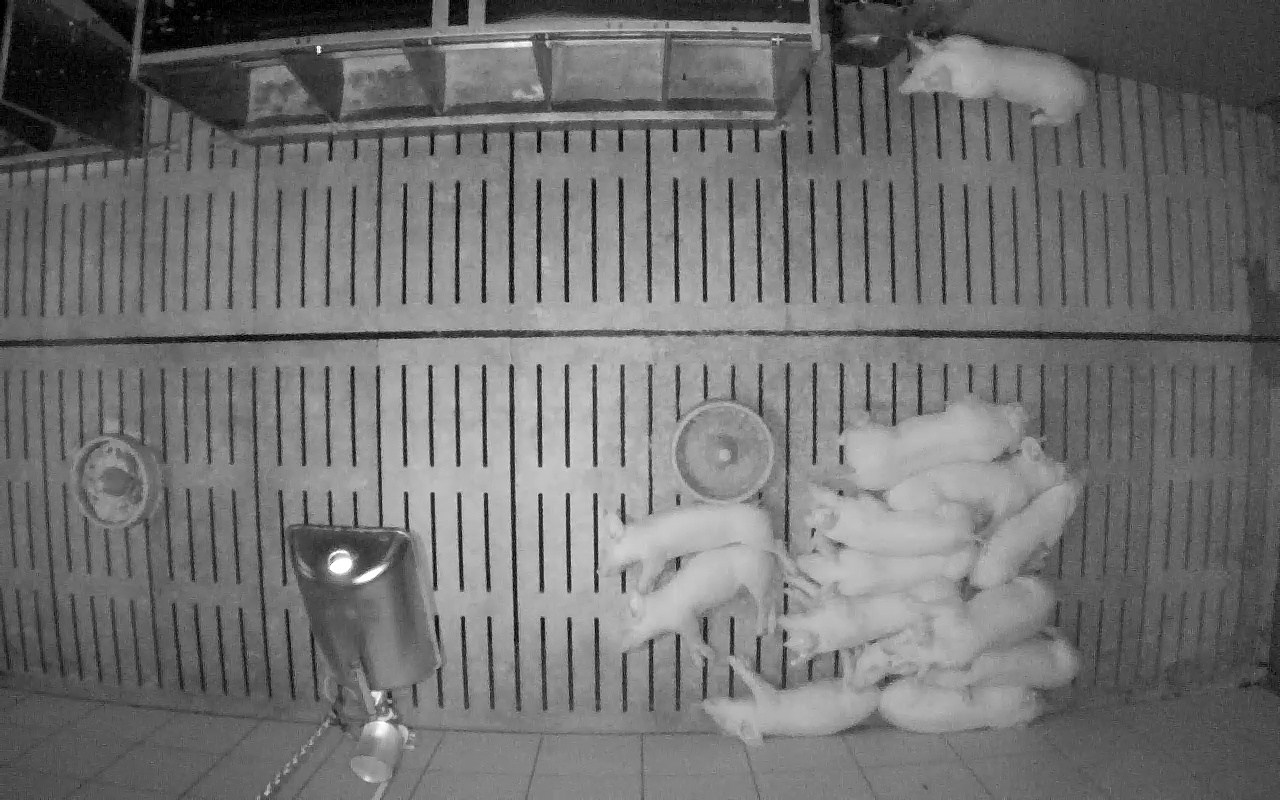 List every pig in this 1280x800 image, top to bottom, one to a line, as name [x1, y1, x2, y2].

pig [900, 31, 1090, 130]
pig [839, 394, 1034, 491]
pig [882, 438, 1069, 543]
pig [971, 475, 1086, 591]
pig [800, 480, 984, 557]
pig [596, 501, 799, 593]
pig [796, 530, 980, 602]
pig [617, 546, 780, 667]
pig [776, 576, 963, 665]
pig [878, 576, 1056, 683]
pig [927, 624, 1083, 703]
pig [846, 627, 918, 692]
pig [698, 644, 882, 751]
pig [877, 669, 1049, 735]